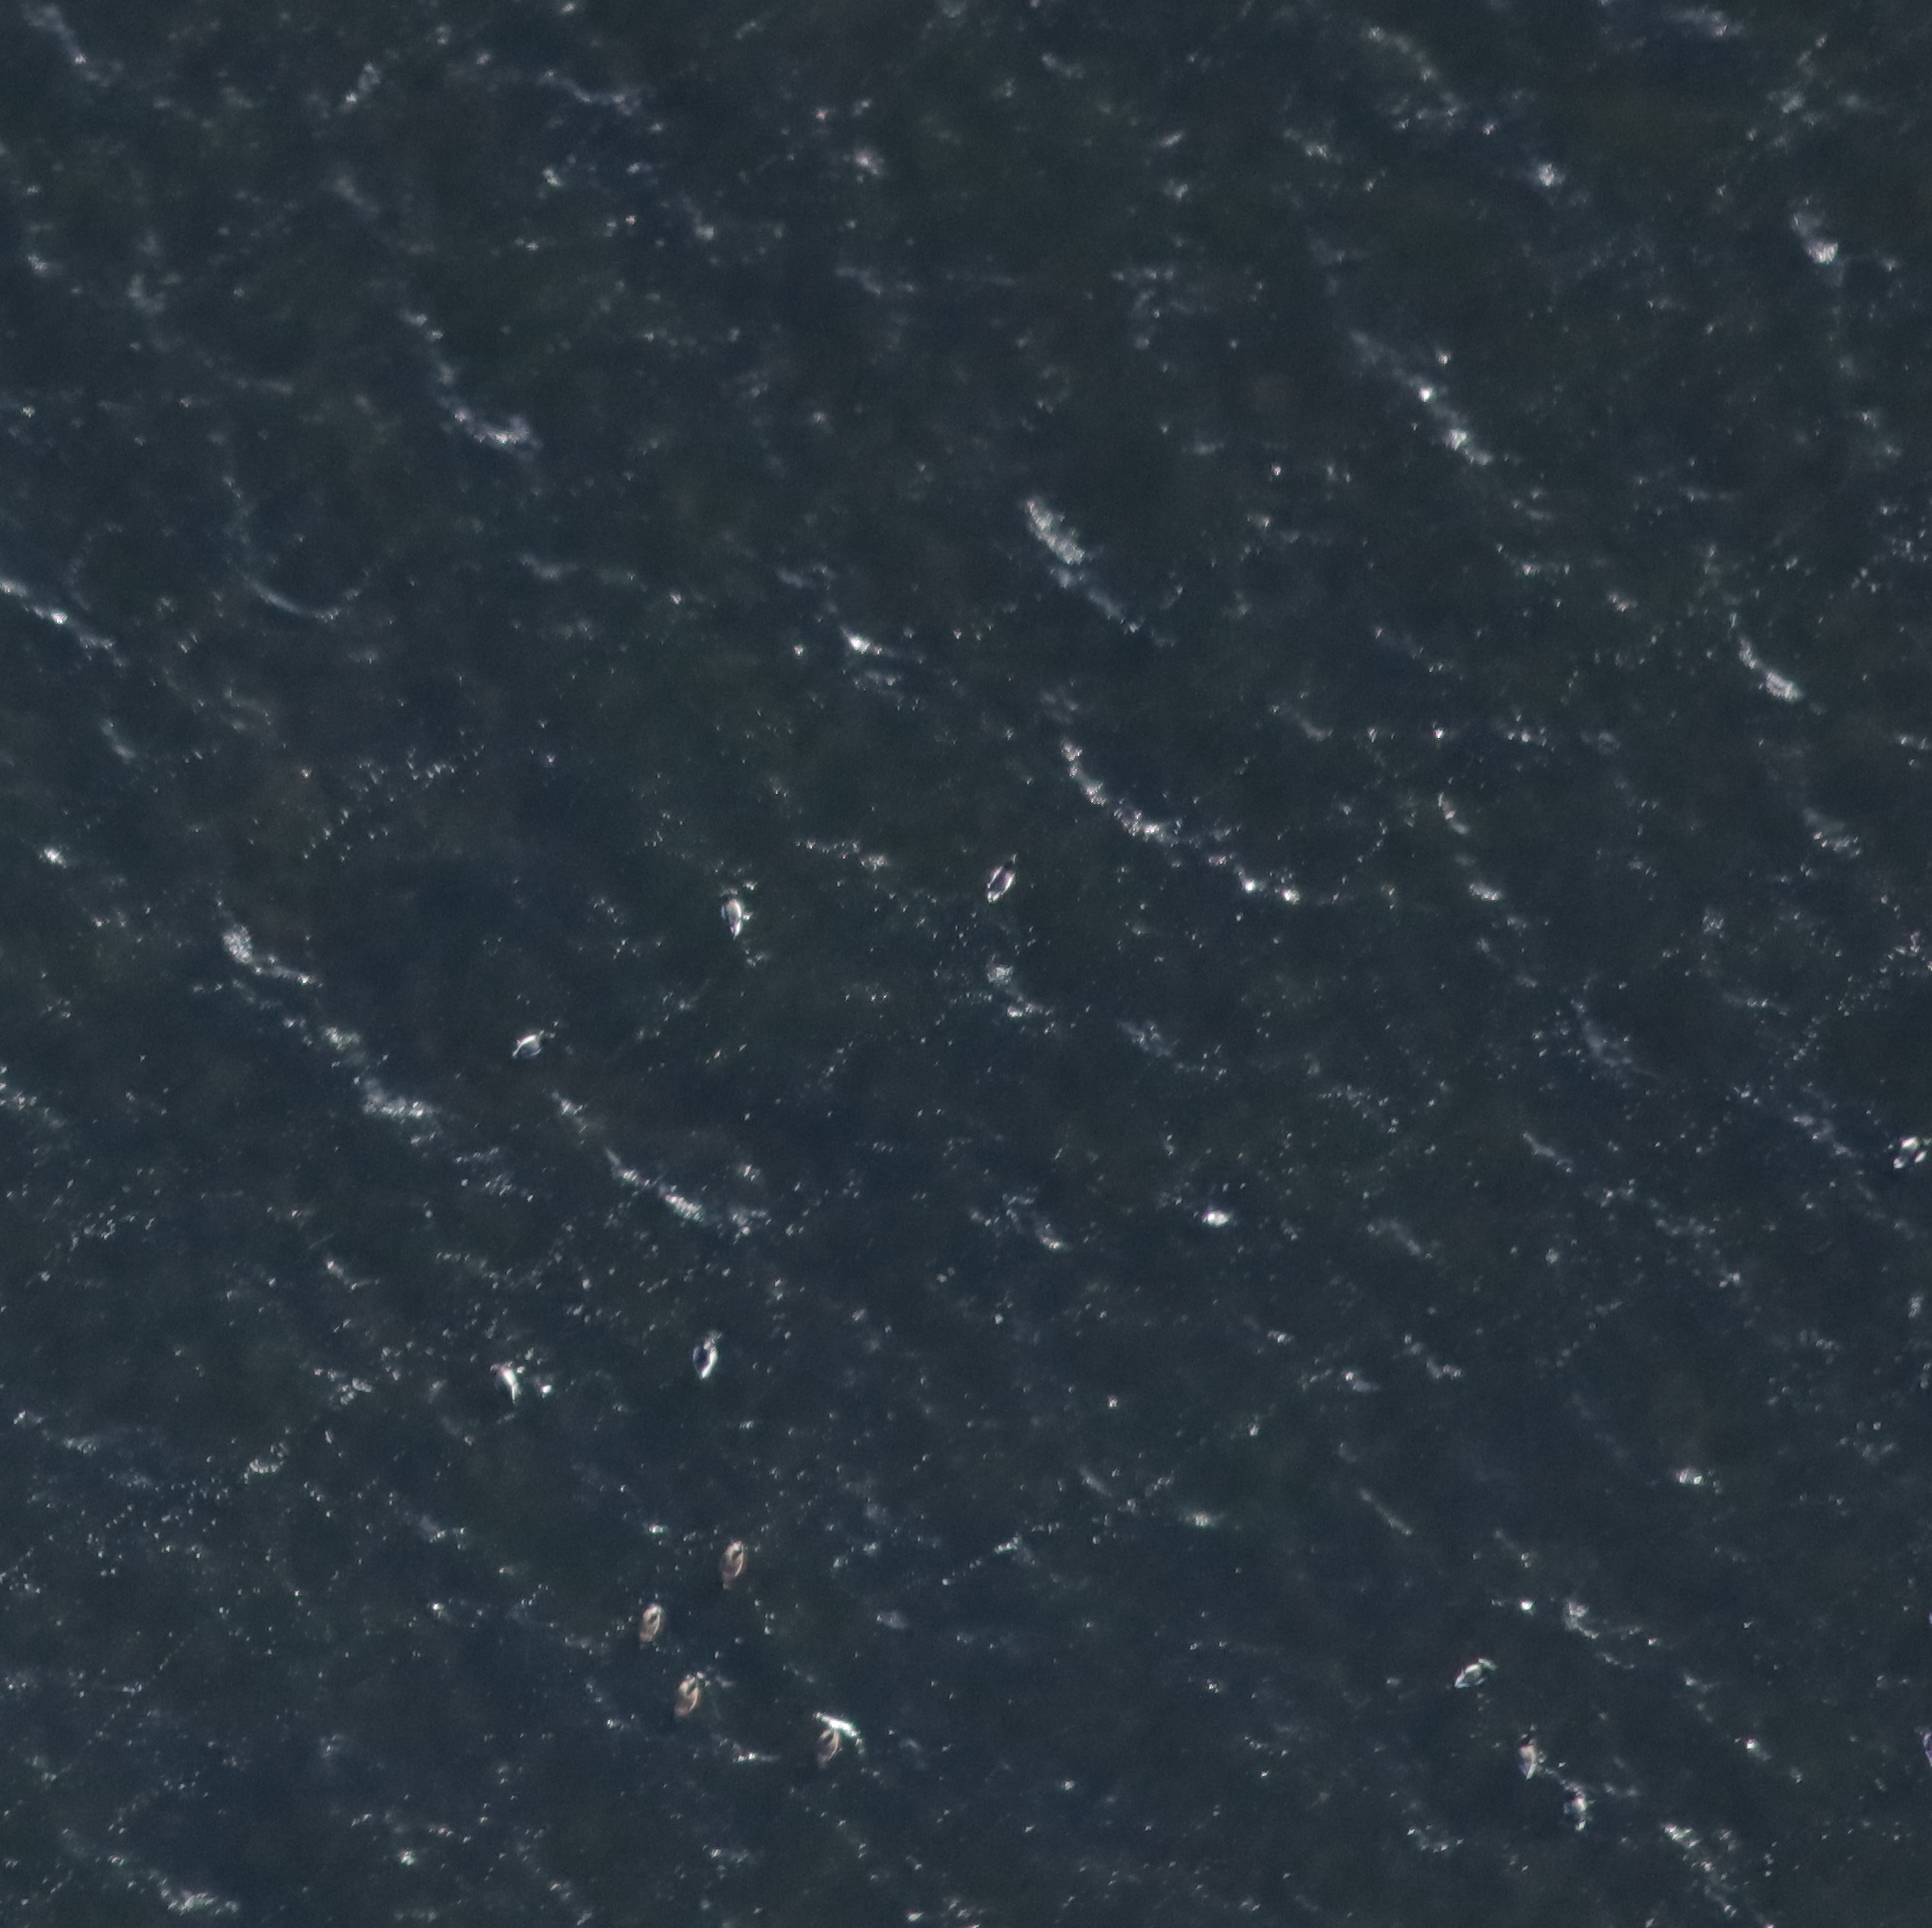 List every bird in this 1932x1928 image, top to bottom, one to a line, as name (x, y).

brant (1002, 878)
brant (733, 917)
brant (526, 1051)
brant (1908, 1153)
brant (703, 1357)
brant (502, 1385)
Canada goose (735, 1567)
Canada goose (652, 1623)
brant (1470, 1675)
Canada goose (689, 1694)
Canada goose (827, 1746)
brant (1521, 1752)
brant (1572, 1806)